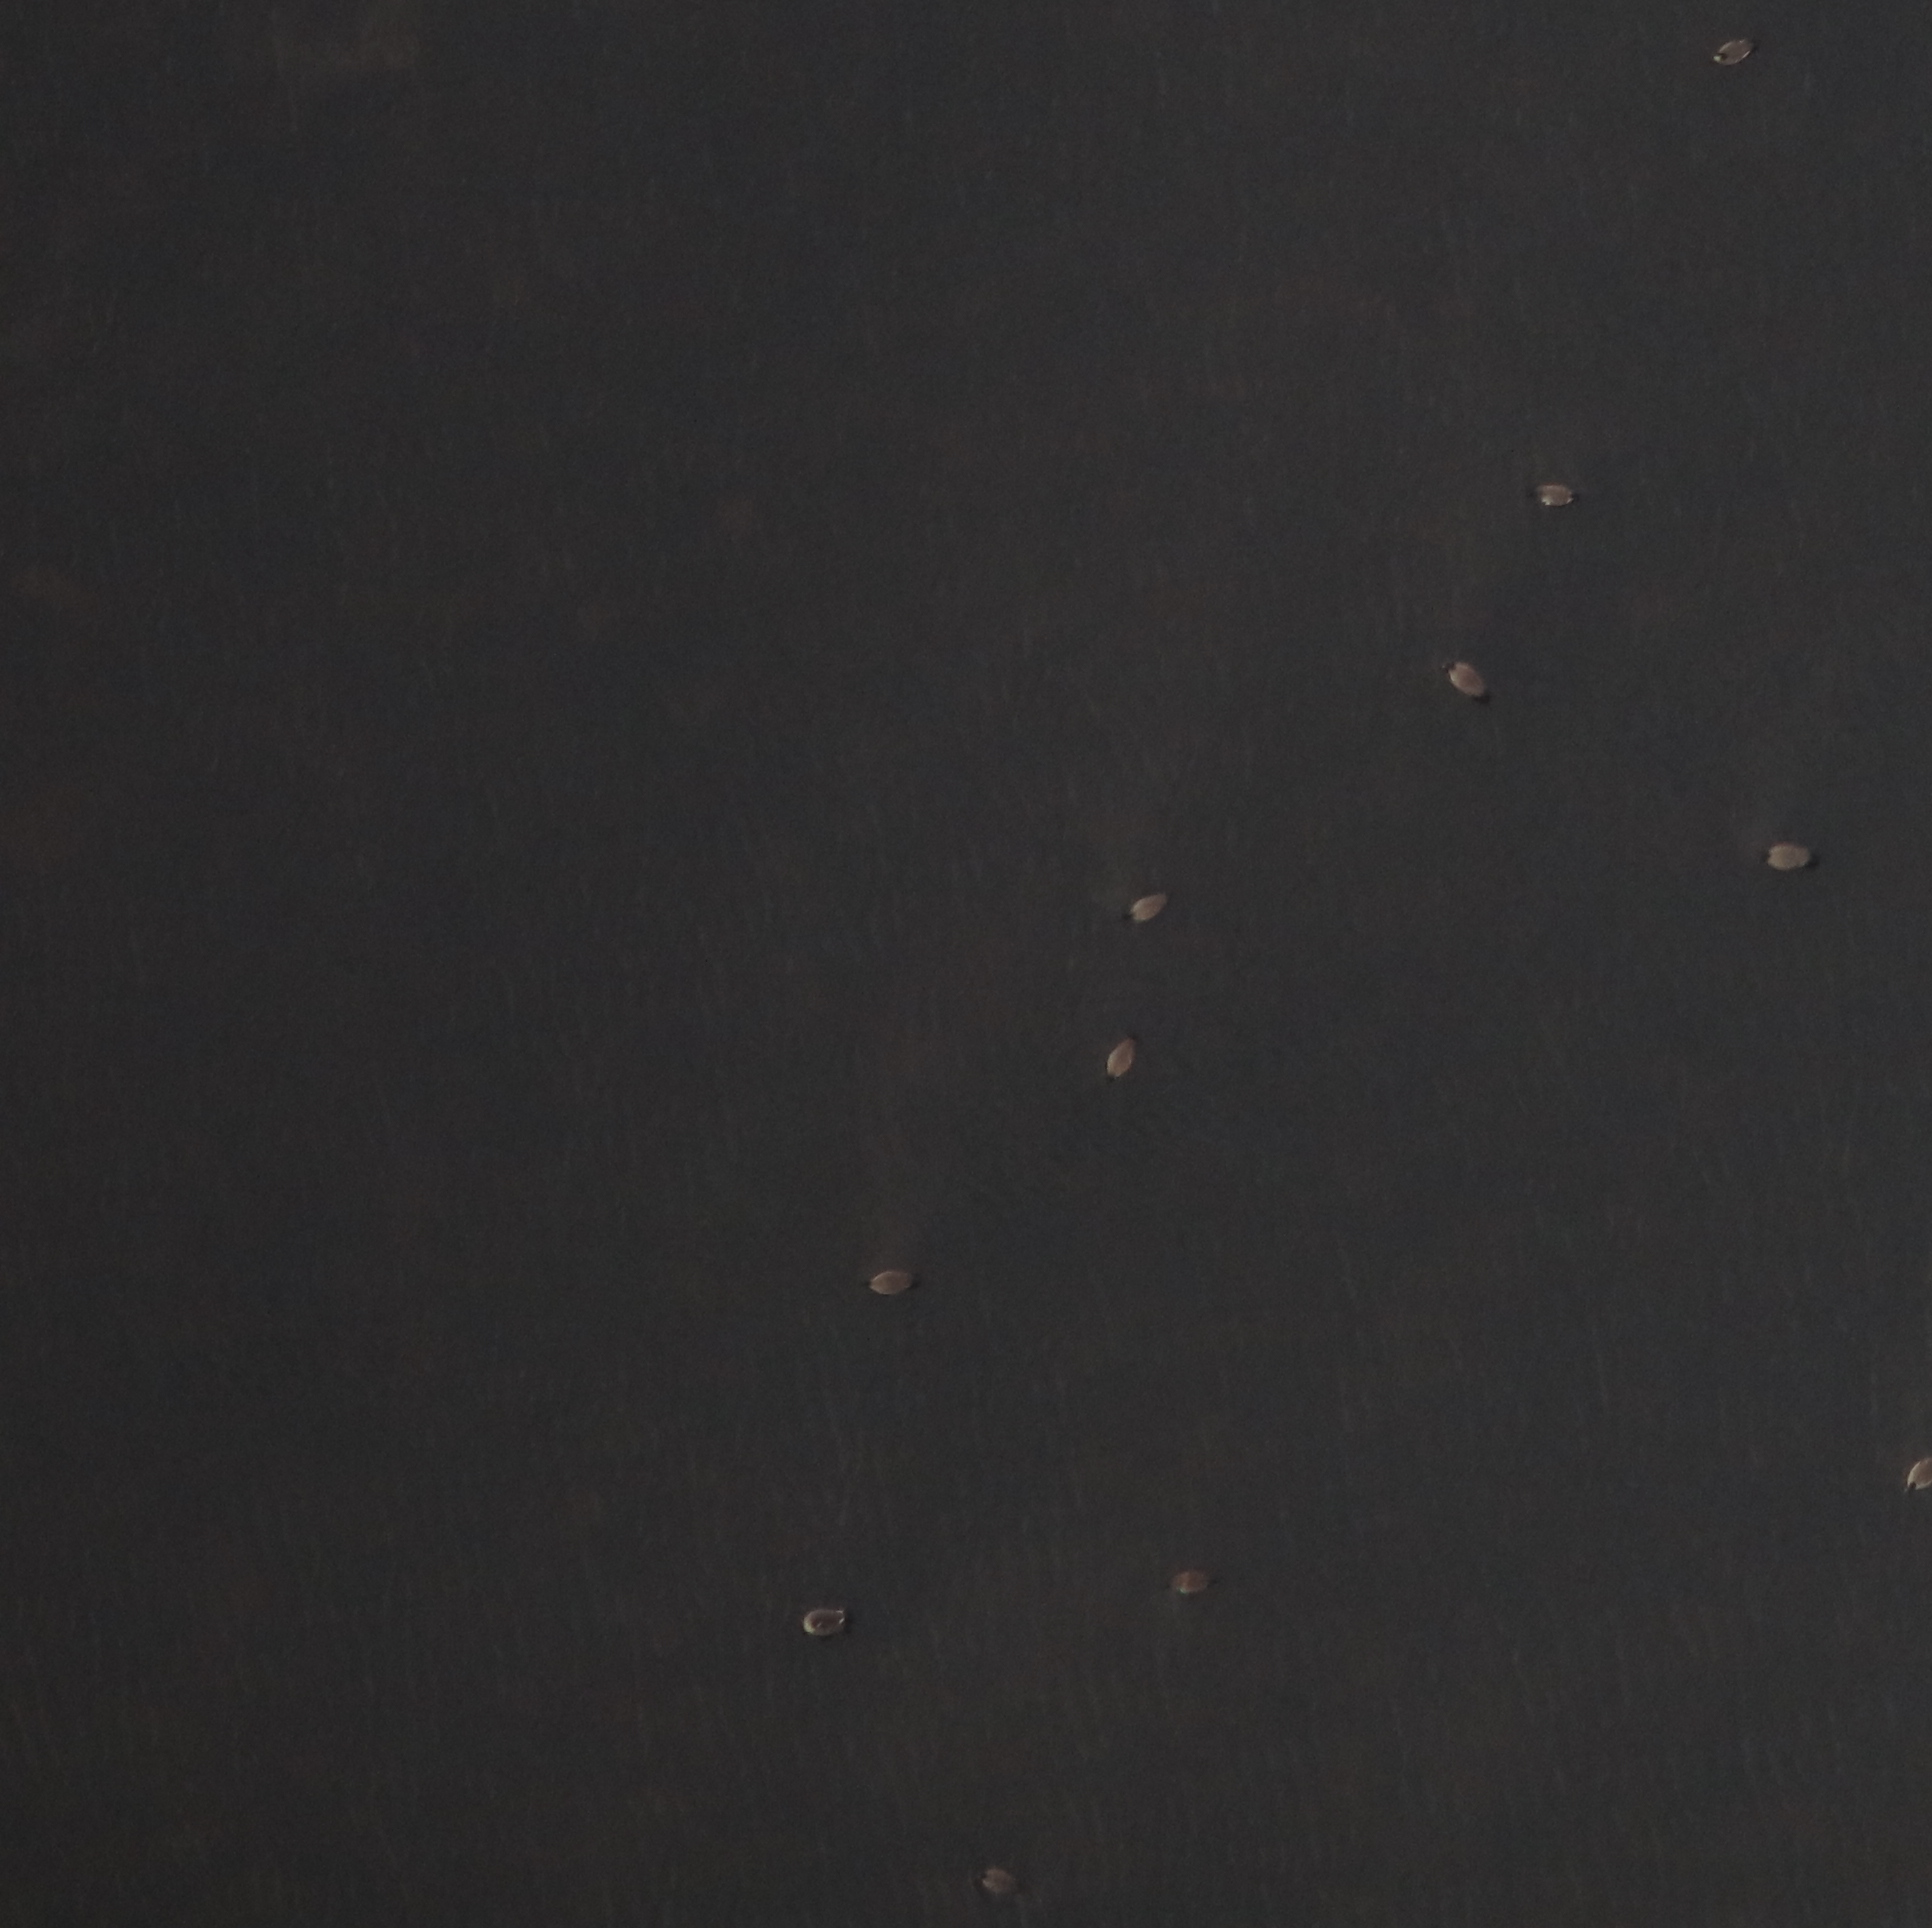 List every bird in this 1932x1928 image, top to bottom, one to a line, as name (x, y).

Canada goose (1734, 53)
Canada goose (1557, 494)
Canada goose (1468, 681)
Canada goose (1789, 856)
Canada goose (1149, 908)
Canada goose (1121, 1059)
Canada goose (891, 1281)
Canada goose (1925, 1473)
Canada goose (1191, 1584)
Canada goose (825, 1619)
Canada goose (1001, 1883)